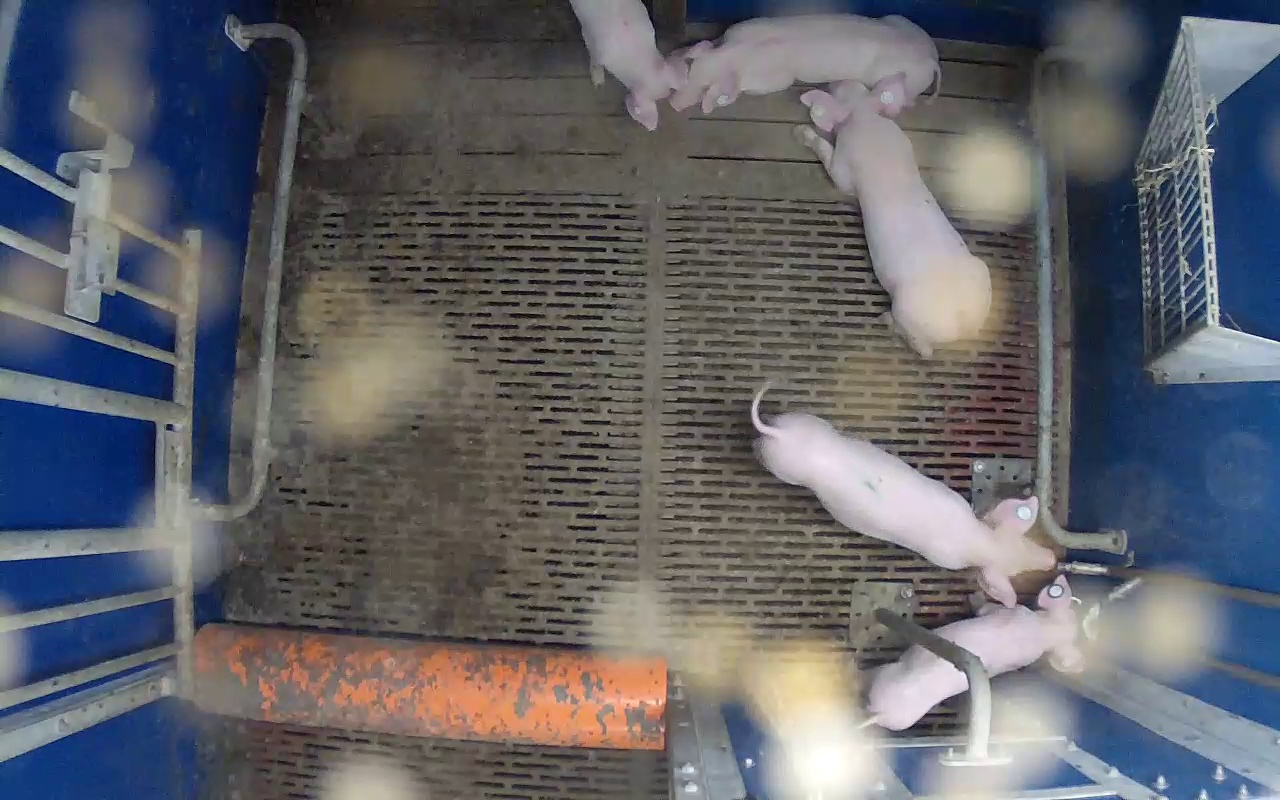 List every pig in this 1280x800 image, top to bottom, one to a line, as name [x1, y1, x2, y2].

pig [569, 0, 691, 134]
pig [662, 13, 943, 114]
pig [793, 70, 990, 356]
pig [748, 379, 1060, 609]
pig [843, 571, 1091, 731]